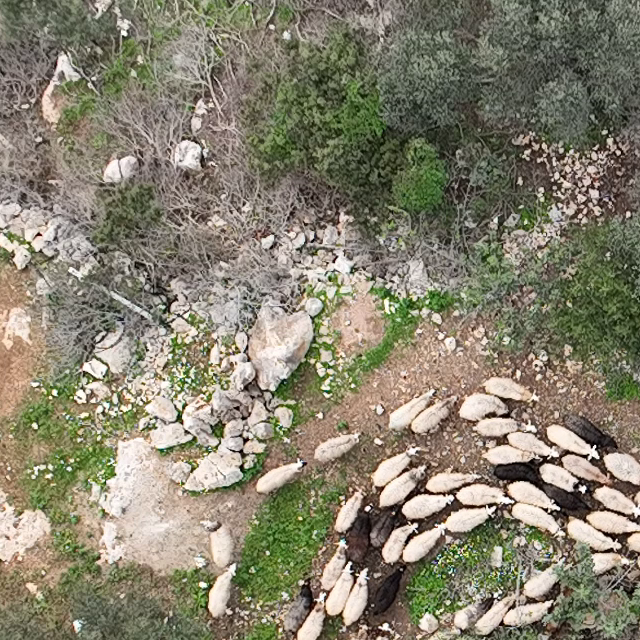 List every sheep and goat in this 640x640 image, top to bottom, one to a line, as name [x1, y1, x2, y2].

sheep [483, 376, 541, 403]
sheep [389, 389, 435, 431]
sheep [460, 392, 509, 423]
sheep [411, 395, 459, 435]
sheep [563, 414, 619, 450]
sheep [473, 417, 538, 437]
sheep [545, 424, 601, 461]
sheep [507, 431, 560, 459]
sheep [313, 433, 361, 465]
sheep [482, 444, 542, 464]
sheep [370, 447, 420, 490]
sheep [603, 452, 639, 491]
sheep [562, 454, 618, 485]
sheep [255, 459, 307, 495]
sheep [539, 462, 585, 494]
sheep [496, 464, 542, 487]
sheep [379, 465, 426, 508]
sheep [425, 473, 481, 493]
sheep [507, 480, 561, 513]
sheep [542, 483, 592, 509]
sheep [454, 484, 516, 506]
sheep [593, 486, 639, 518]
sheep [634, 488, 639, 526]
sheep [334, 489, 365, 533]
sheep [401, 494, 453, 520]
sheep [512, 502, 564, 538]
sheep [347, 503, 374, 565]
sheep [444, 504, 498, 534]
sheep [369, 507, 400, 548]
sheep [585, 510, 639, 532]
sheep [568, 515, 623, 551]
sheep [204, 522, 234, 566]
sheep [381, 522, 418, 564]
sheep [402, 523, 446, 562]
sheep [627, 531, 639, 558]
sheep [319, 539, 349, 590]
sheep [569, 551, 630, 580]
sheep [524, 557, 564, 597]
sheep [207, 562, 237, 619]
sheep [324, 562, 354, 615]
sheep [370, 563, 407, 617]
sheep [342, 567, 369, 626]
sheep [283, 578, 312, 632]
sheep [296, 592, 327, 639]
sheep [476, 593, 518, 635]
sheep [503, 599, 554, 626]
sheep [366, 621, 391, 639]
sheep [344, 624, 370, 639]